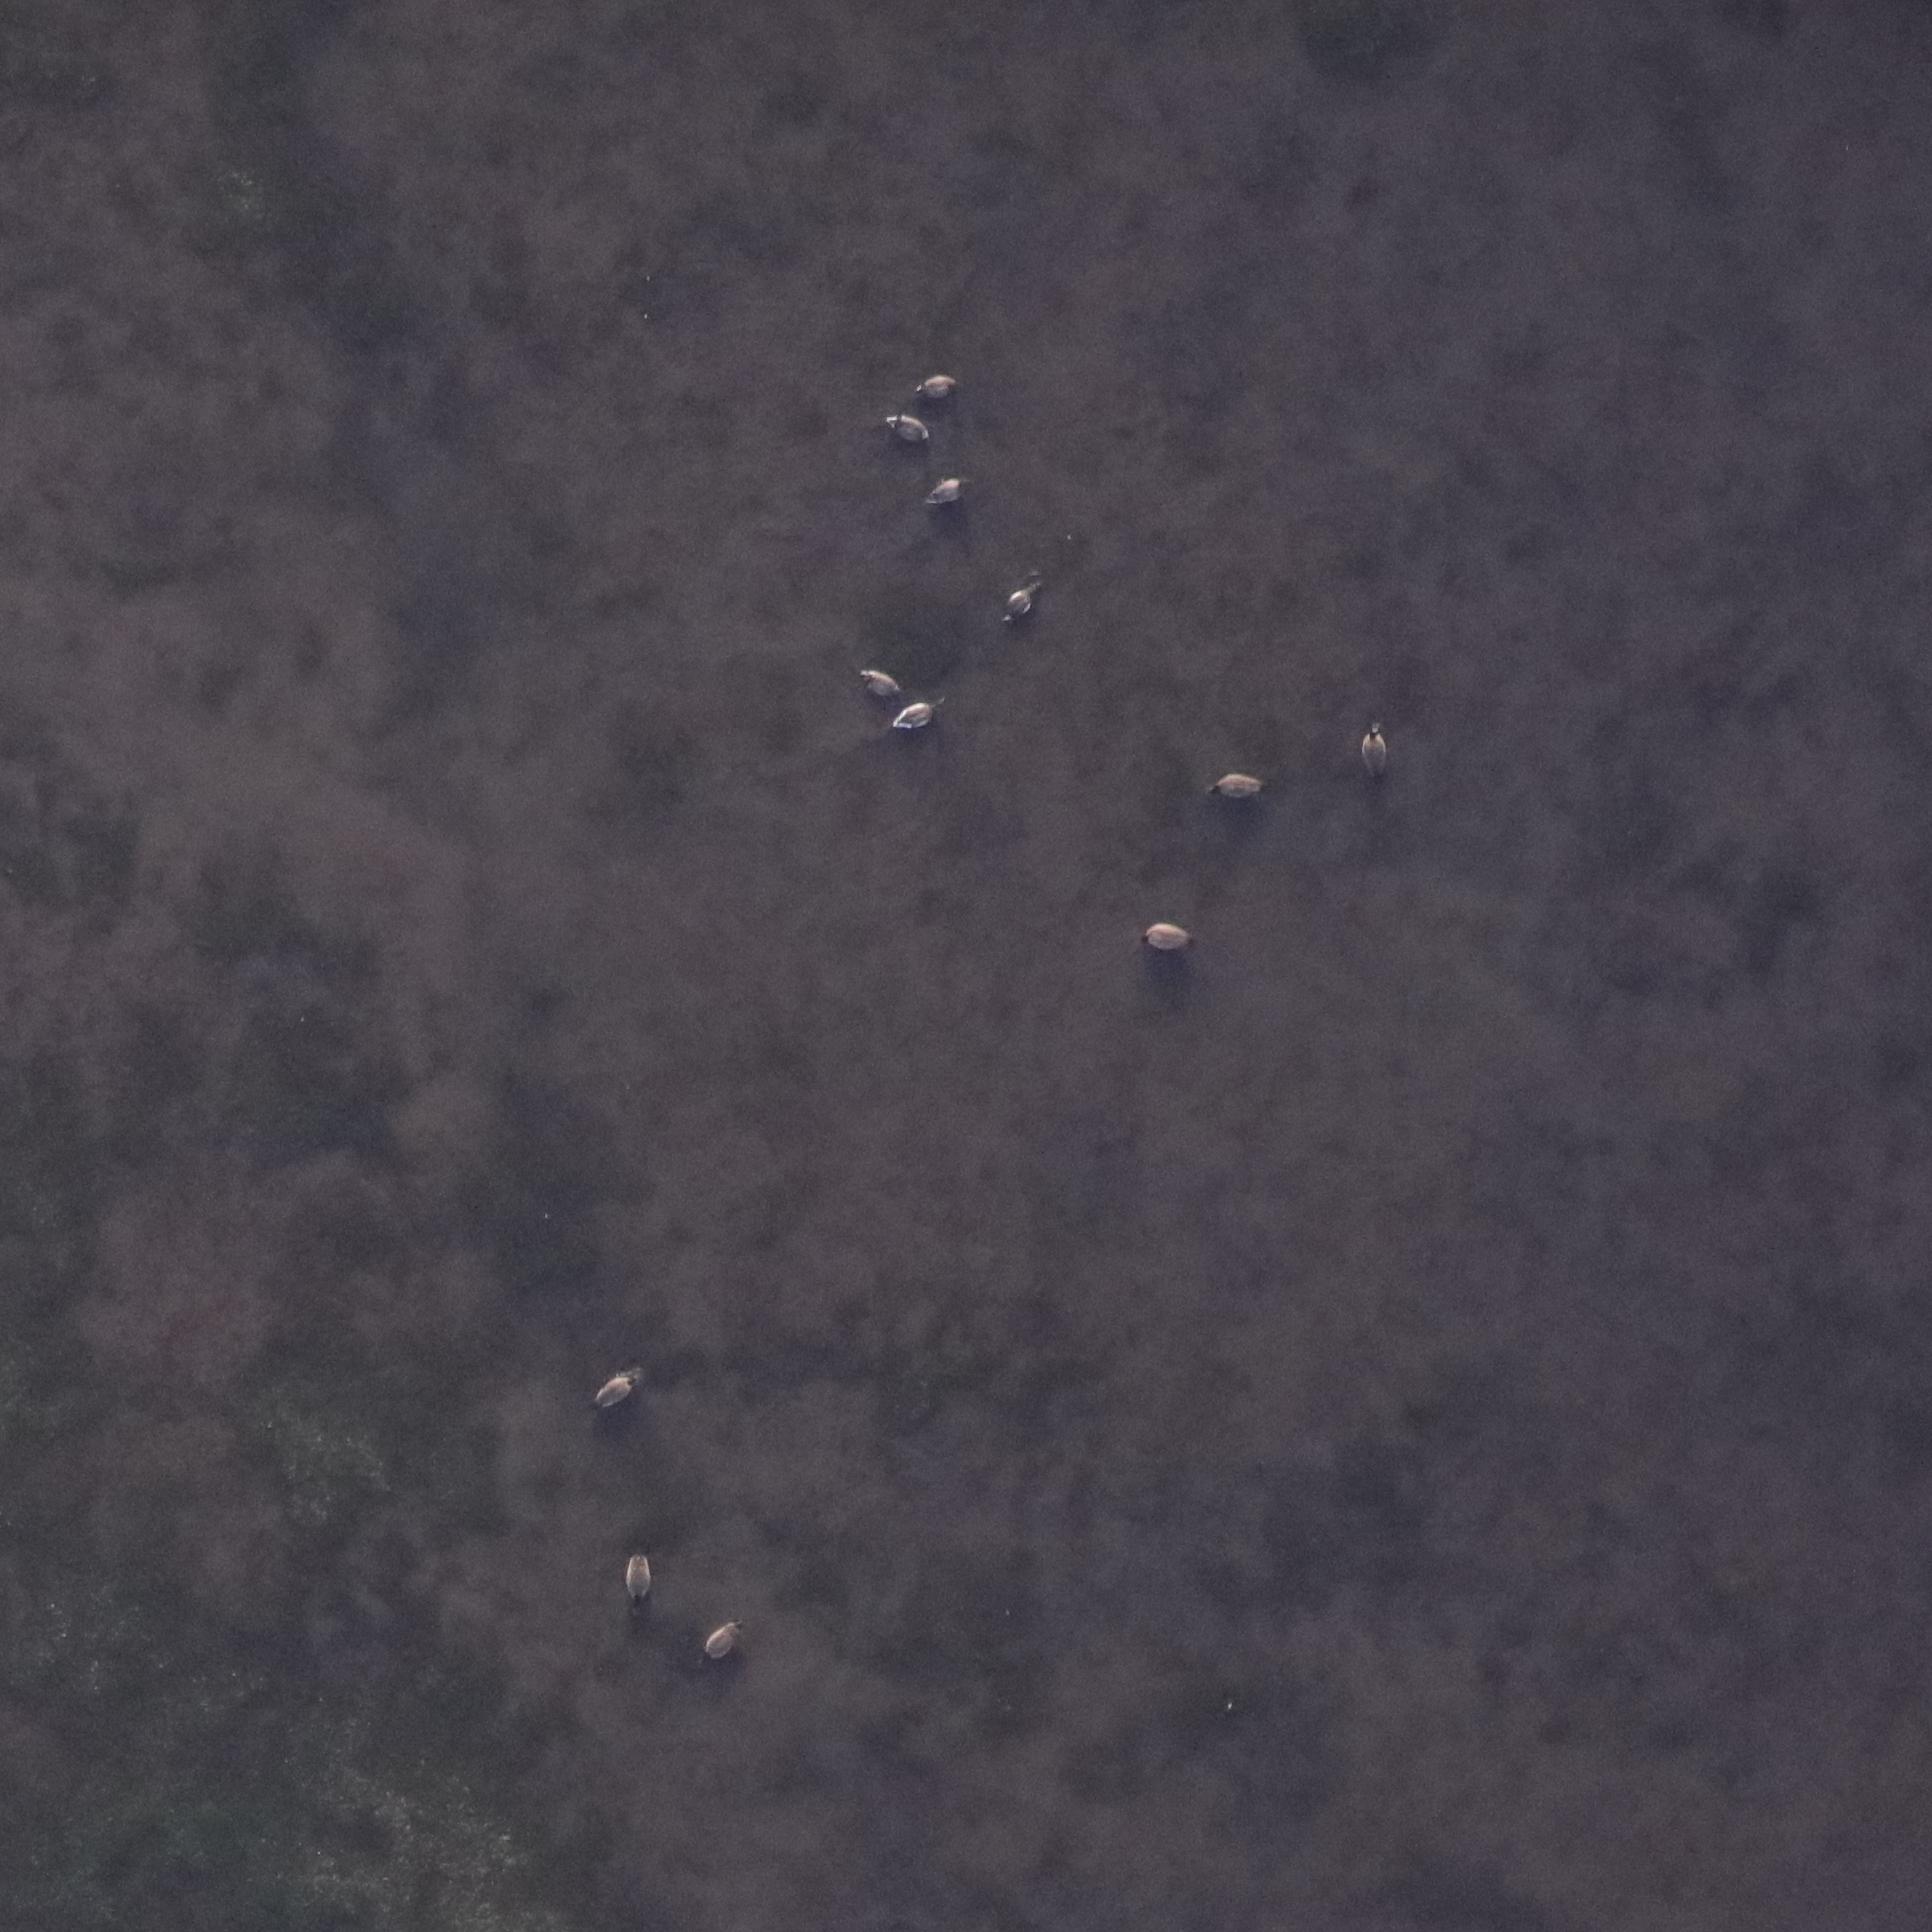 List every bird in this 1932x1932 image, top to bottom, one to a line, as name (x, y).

Canada goose (942, 385)
brant (908, 428)
brant (949, 494)
brant (1020, 602)
brant (881, 680)
brant (917, 716)
Canada goose (1372, 752)
Canada goose (1240, 786)
Canada goose (1167, 937)
Canada goose (617, 1389)
Canada goose (638, 1576)
Canada goose (721, 1640)